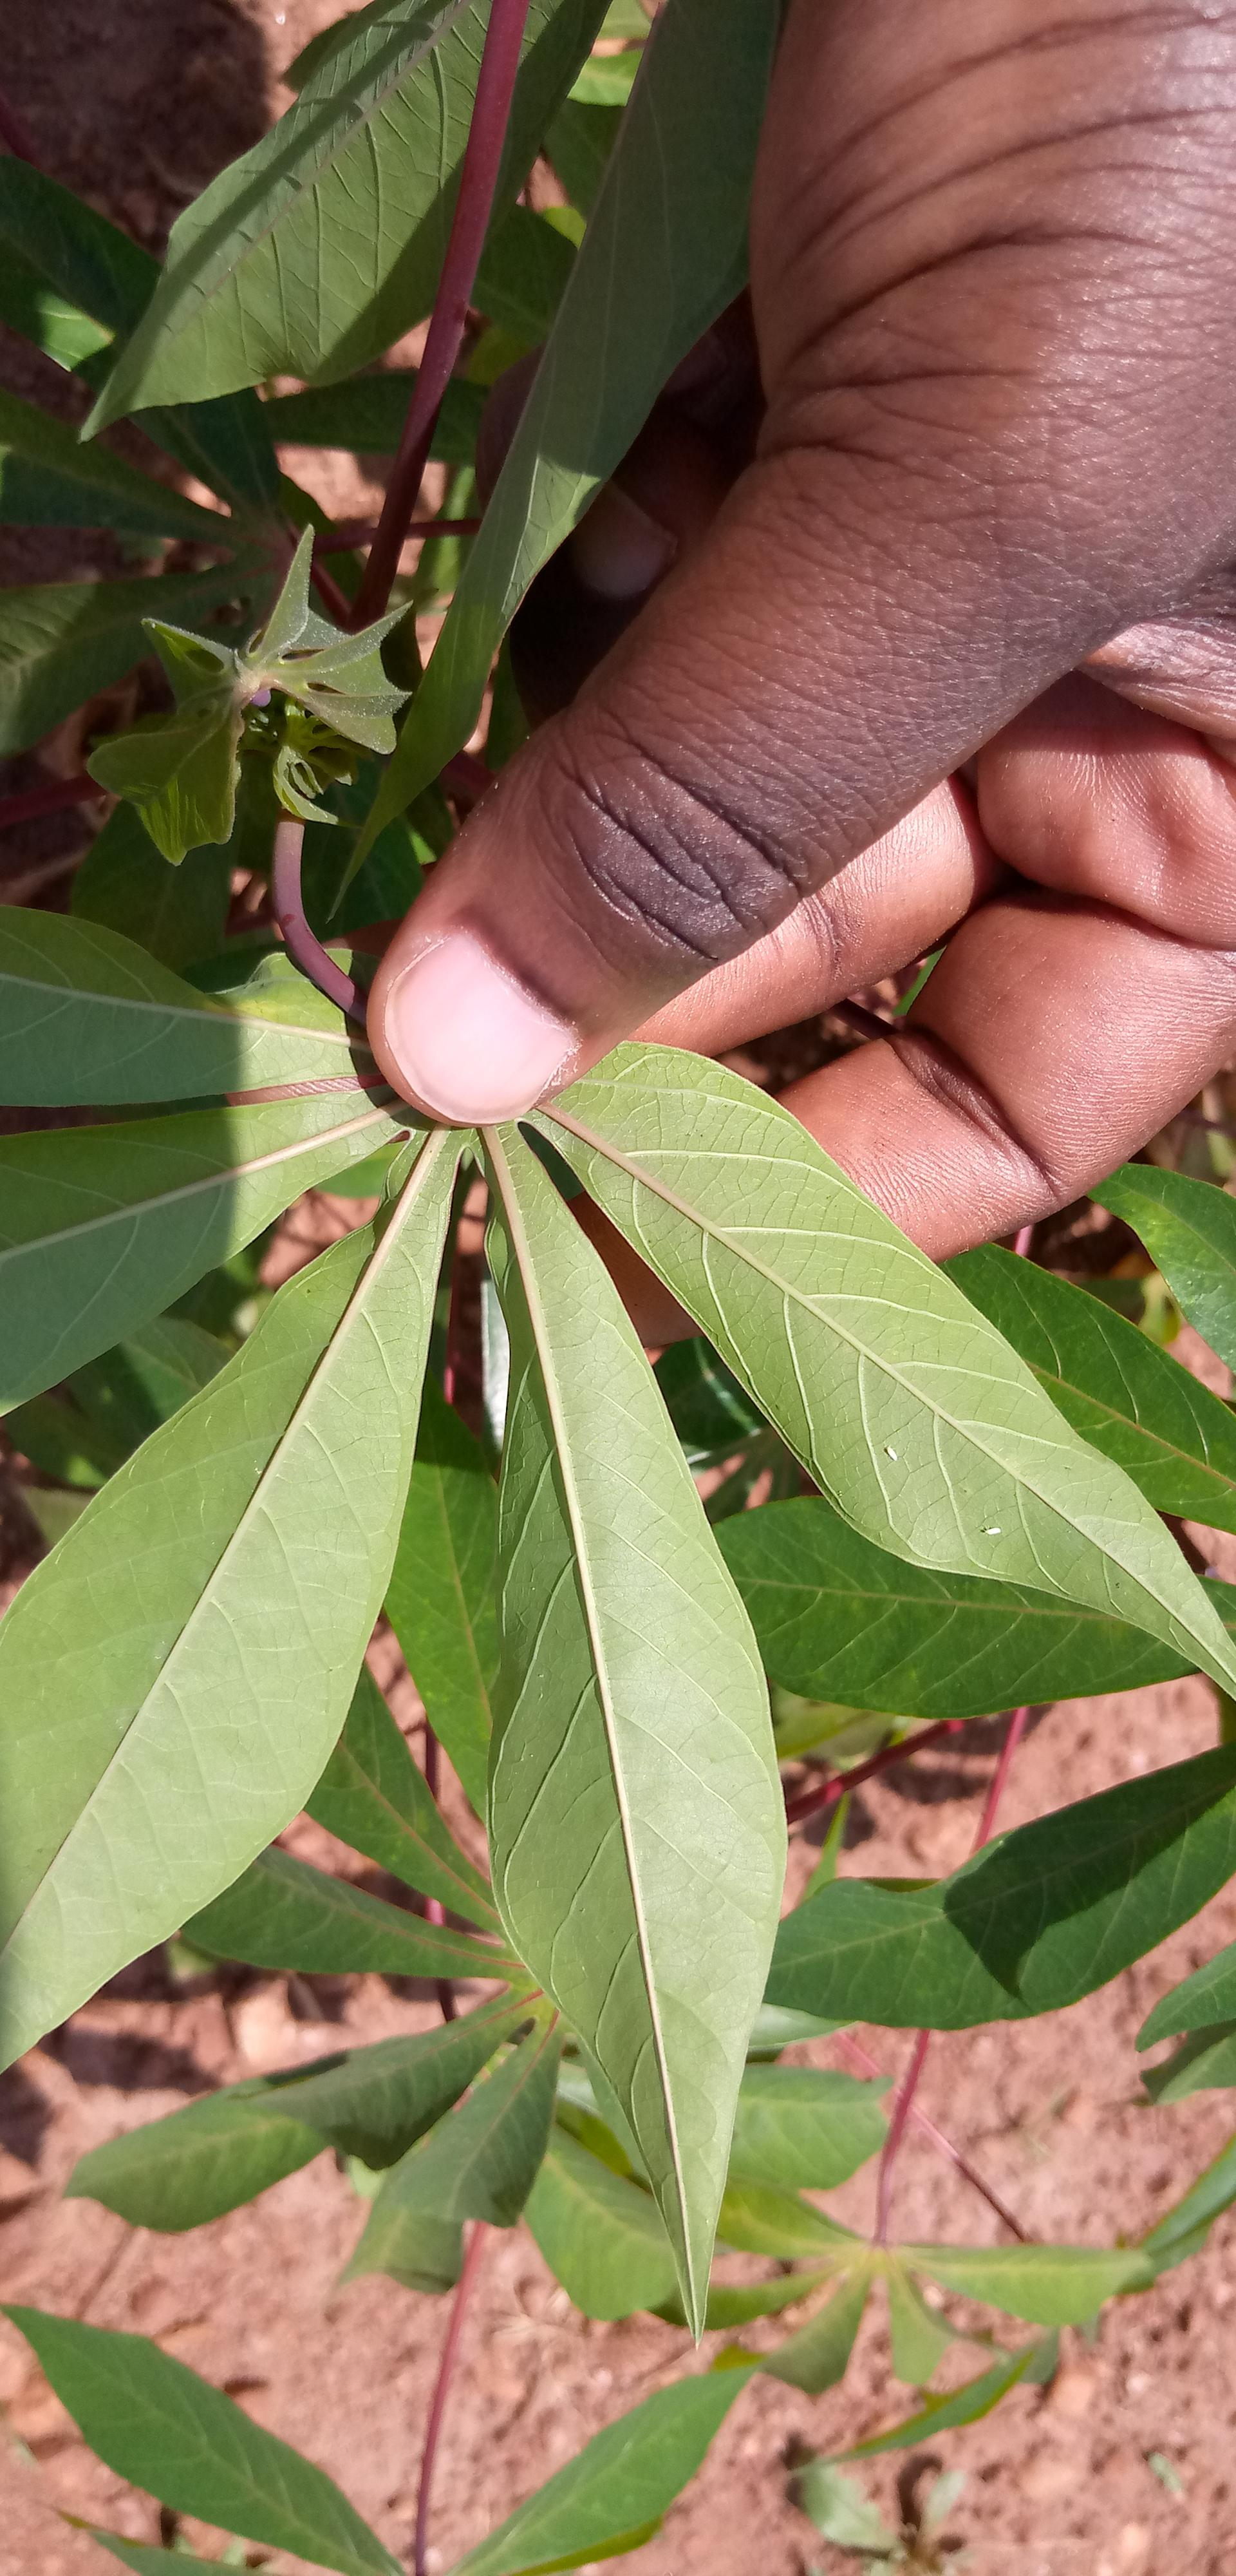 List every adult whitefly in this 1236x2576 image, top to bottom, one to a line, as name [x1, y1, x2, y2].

whitefly [872, 1439, 916, 1476]
whitefly [973, 1516, 1010, 1548]